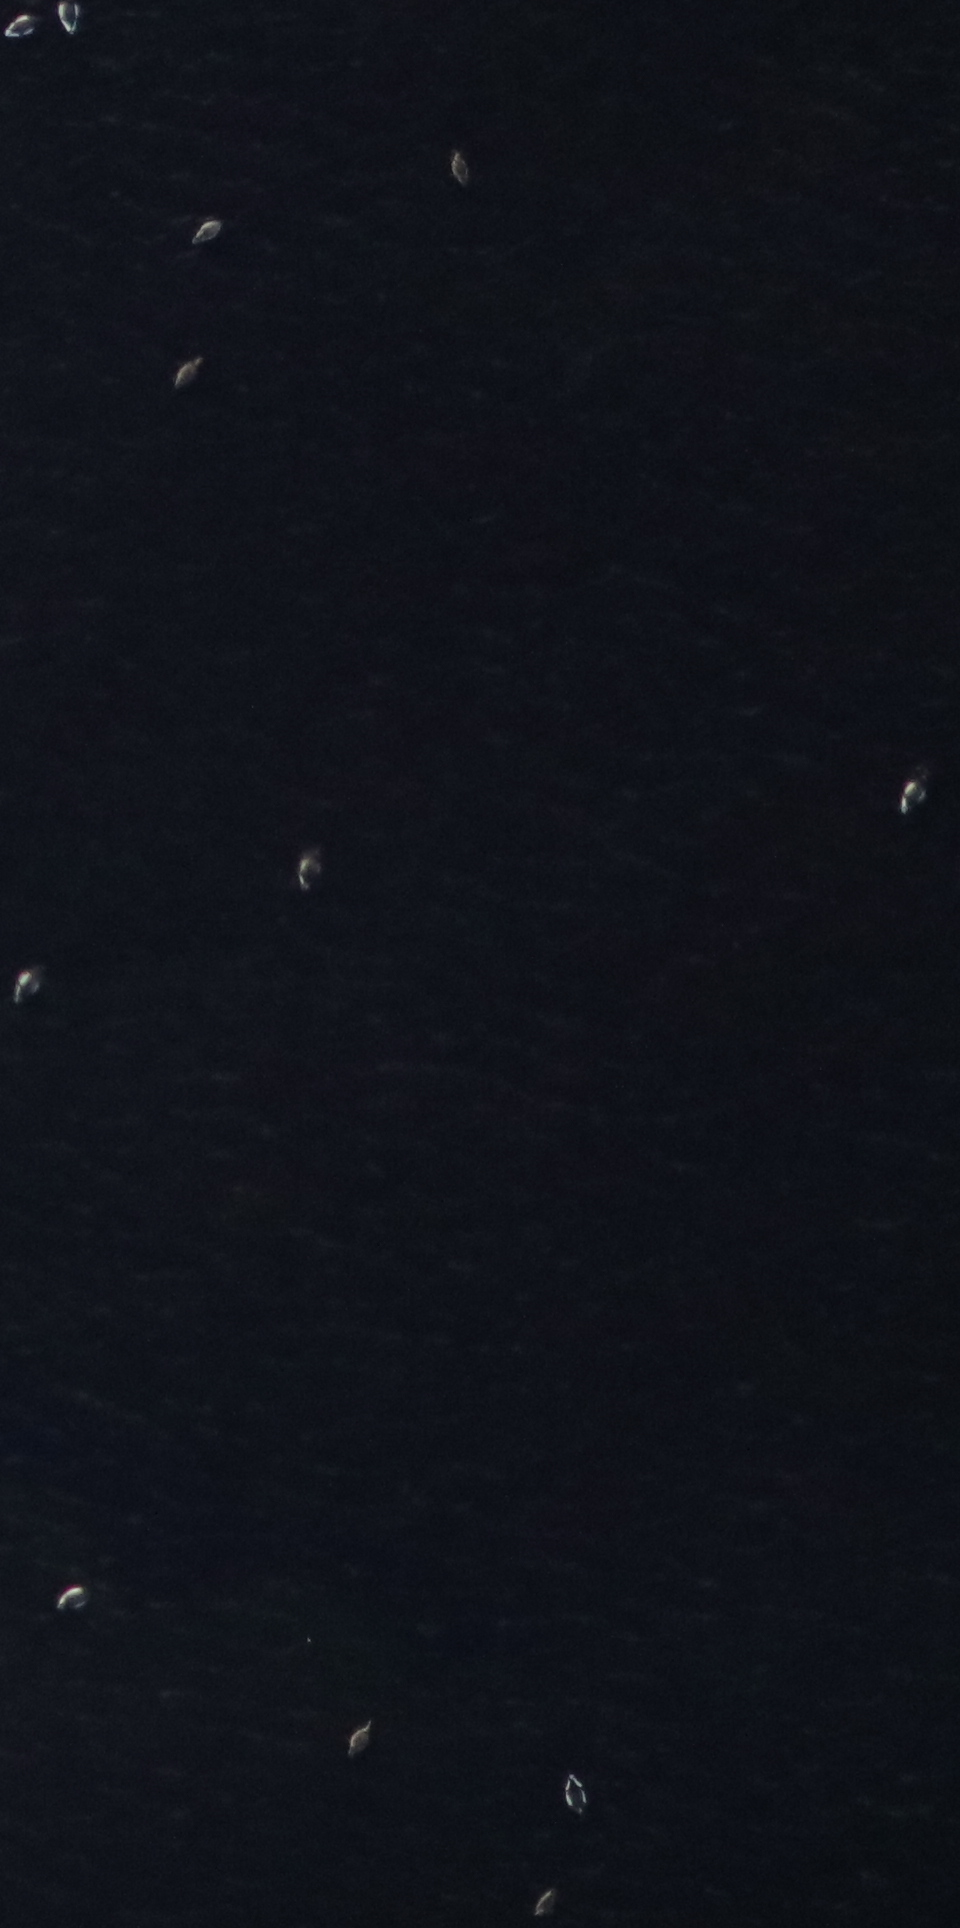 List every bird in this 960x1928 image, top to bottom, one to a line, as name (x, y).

brant (70, 10)
brant (24, 25)
other bird (462, 169)
other bird (206, 226)
other bird (186, 374)
brant (913, 793)
brant (311, 869)
brant (27, 987)
brant (76, 1597)
other bird (358, 1740)
brant (575, 1794)
other bird (545, 1903)